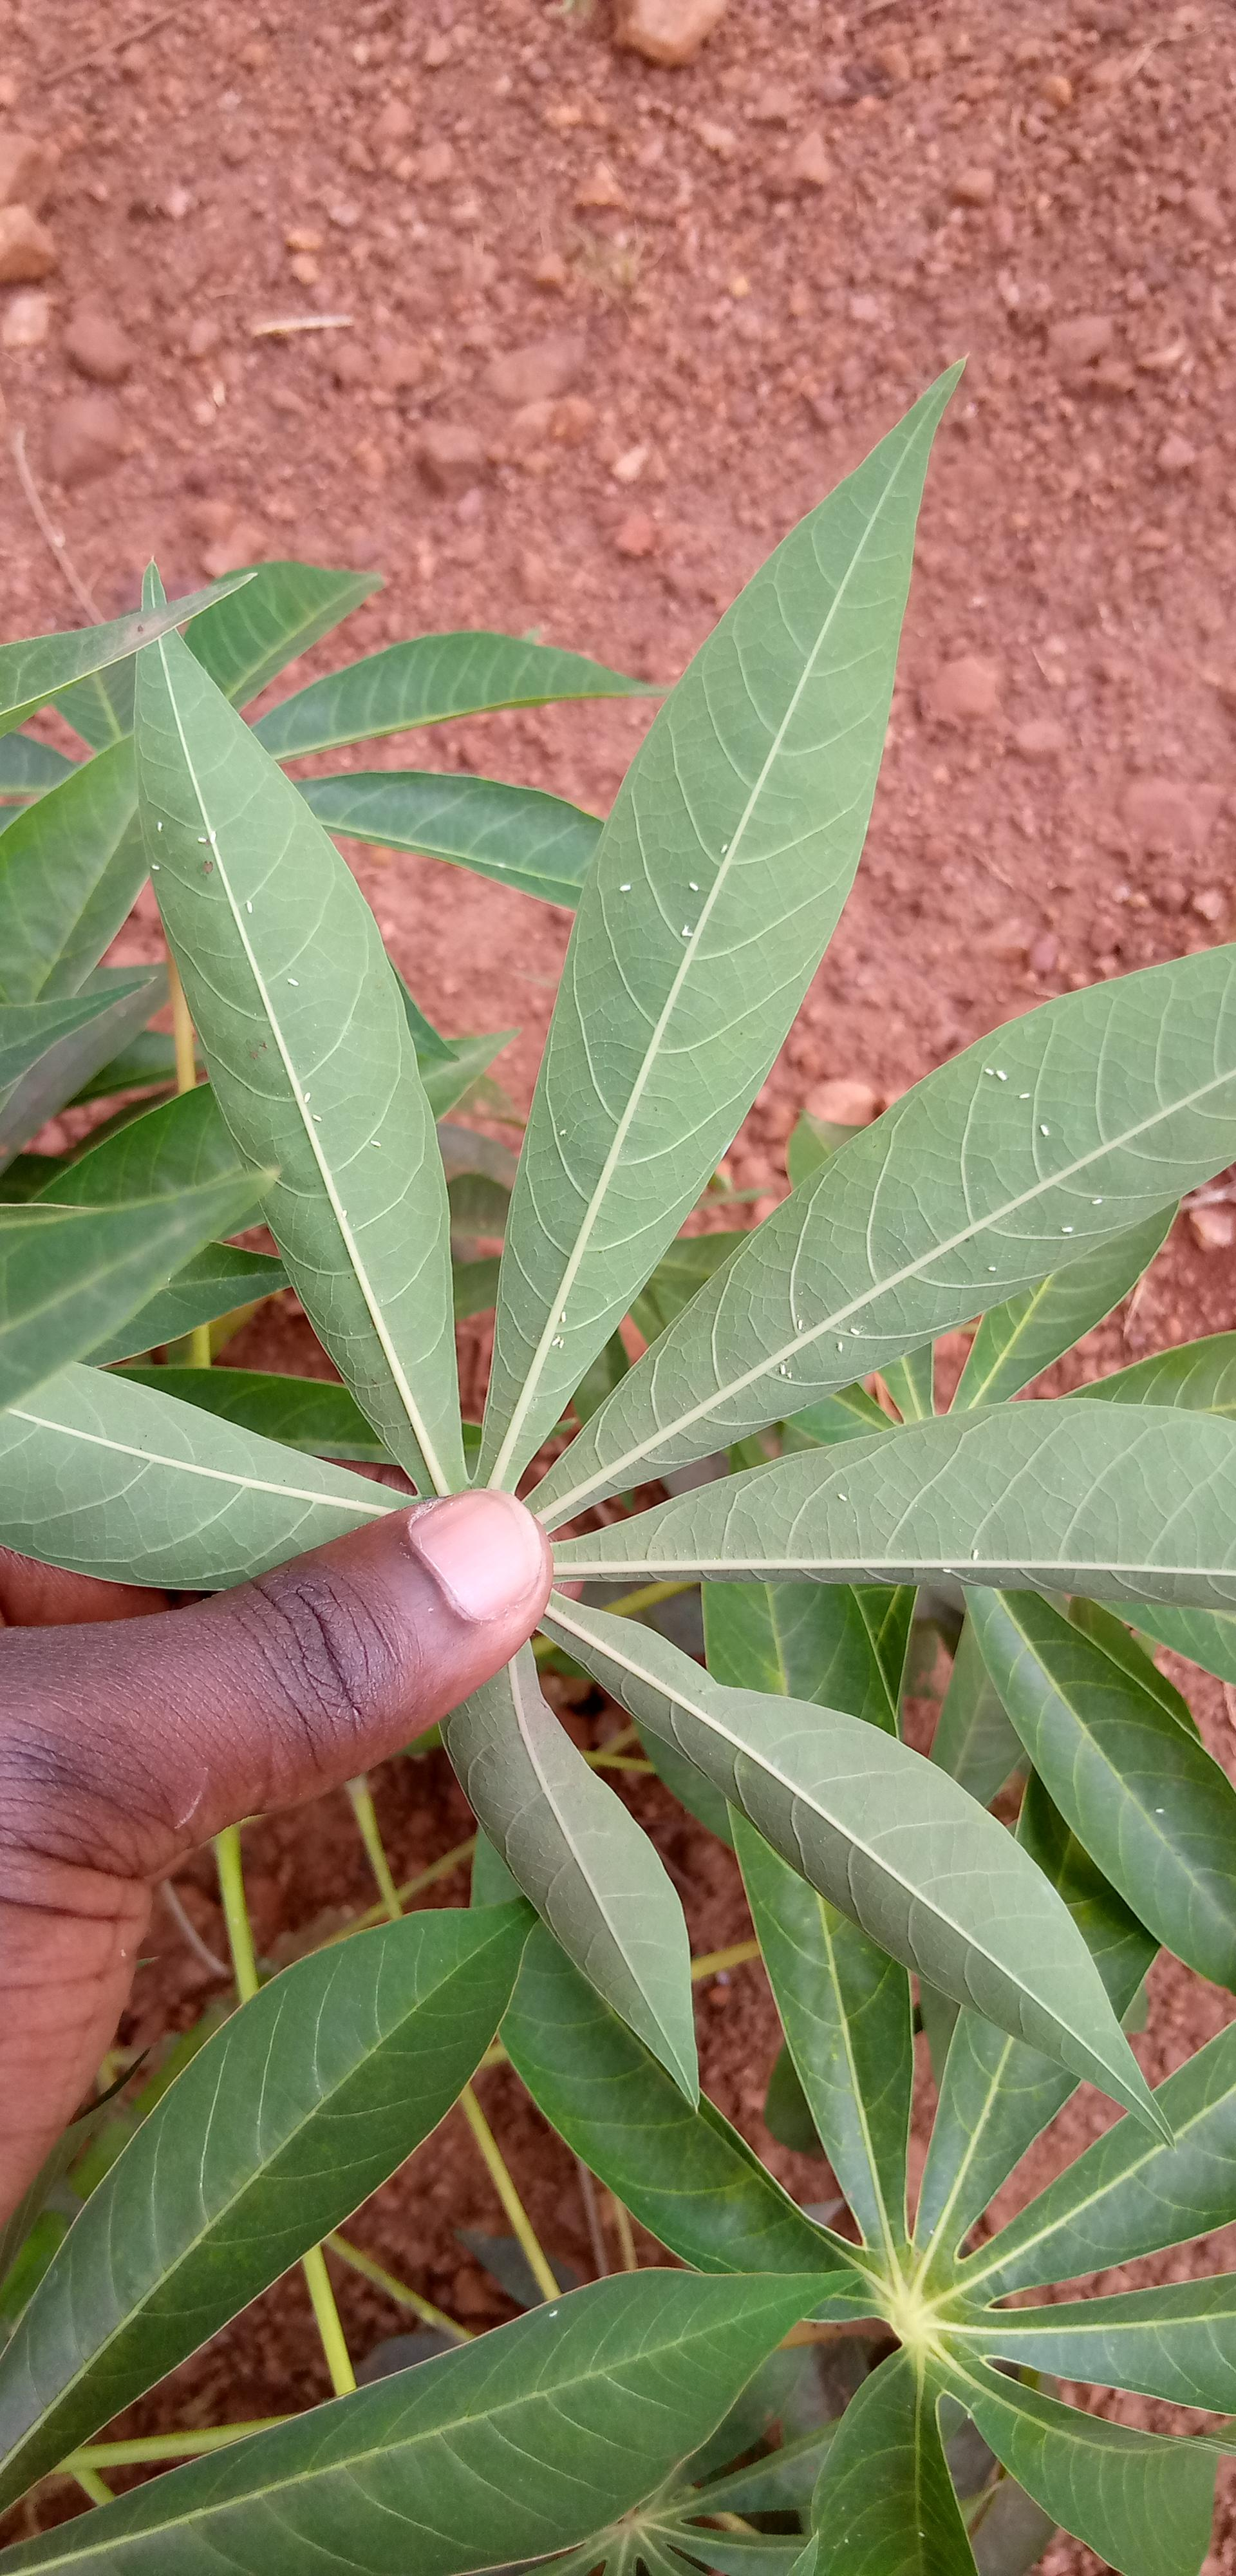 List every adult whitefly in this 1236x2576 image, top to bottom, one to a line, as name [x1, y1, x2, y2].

whitefly [719, 842, 730, 855]
whitefly [686, 881, 700, 893]
whitefly [617, 884, 633, 893]
whitefly [678, 923, 695, 939]
whitefly [982, 1066, 995, 1078]
whitefly [995, 1069, 1011, 1083]
whitefly [303, 1090, 314, 1103]
whitefly [1019, 1093, 1031, 1101]
whitefly [311, 1112, 323, 1124]
whitefly [1037, 1122, 1053, 1138]
whitefly [557, 1128, 572, 1139]
whitefly [368, 1137, 384, 1150]
whitefly [1090, 1197, 1103, 1206]
whitefly [341, 1208, 349, 1219]
whitefly [1059, 1224, 1073, 1235]
whitefly [986, 1264, 999, 1274]
whitefly [560, 1310, 568, 1324]
whitefly [797, 1319, 808, 1332]
whitefly [849, 1327, 861, 1336]
whitefly [551, 1336, 559, 1346]
whitefly [558, 1339, 567, 1350]
whitefly [835, 1340, 846, 1354]
whitefly [779, 1363, 786, 1377]
whitefly [786, 1370, 793, 1382]
whitefly [836, 1491, 848, 1503]
whitefly [969, 1548, 981, 1561]
whitefly [941, 1567, 953, 1576]
whitefly [1152, 1806, 1166, 1816]
whitefly [547, 2308, 560, 2320]